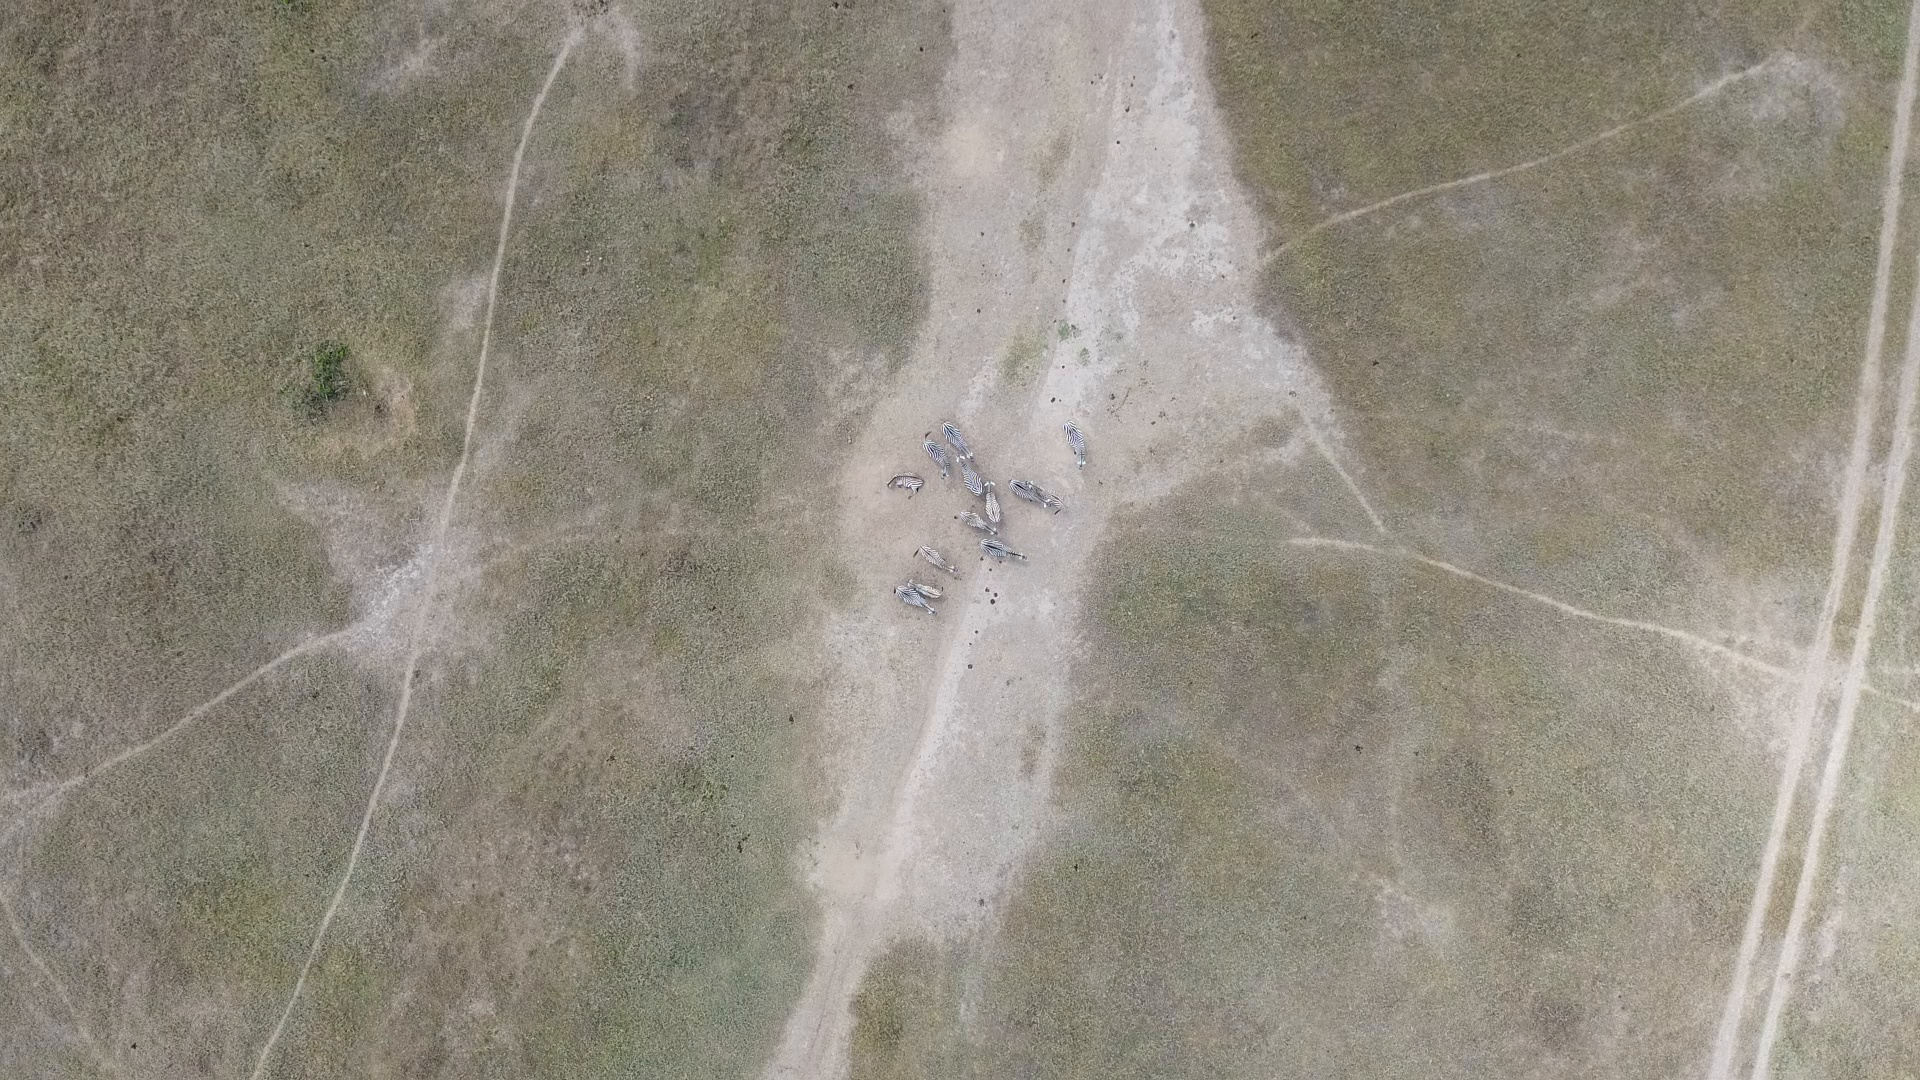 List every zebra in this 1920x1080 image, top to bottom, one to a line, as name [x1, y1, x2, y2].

zebra [1062, 421, 1087, 470]
zebra [943, 423, 967, 457]
zebra [924, 439, 951, 480]
zebra [962, 460, 981, 495]
zebra [885, 471, 923, 491]
zebra [1007, 479, 1052, 508]
zebra [1025, 480, 1065, 509]
zebra [983, 483, 1002, 524]
zebra [958, 512, 993, 539]
zebra [981, 540, 1029, 561]
zebra [918, 545, 950, 572]
zebra [902, 580, 940, 597]
zebra [897, 590, 937, 612]